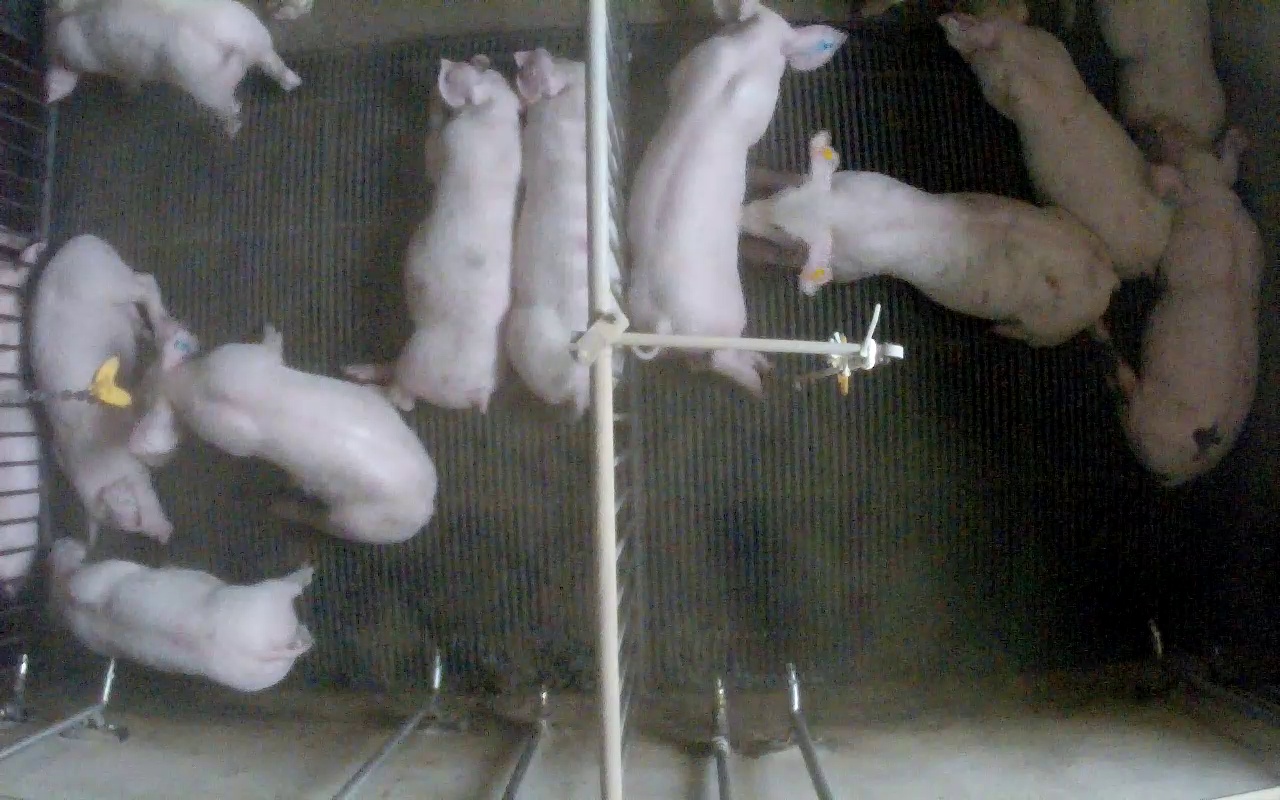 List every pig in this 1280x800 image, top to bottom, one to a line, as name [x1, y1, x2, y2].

pig [45, 0, 301, 138]
pig [942, 1, 1178, 276]
pig [627, 2, 848, 394]
pig [1093, 2, 1226, 164]
pig [512, 44, 621, 421]
pig [343, 52, 523, 412]
pig [1108, 118, 1260, 490]
pig [739, 129, 1118, 344]
pig [0, 223, 51, 598]
pig [28, 235, 176, 548]
pig [124, 317, 436, 546]
pig [46, 536, 315, 694]